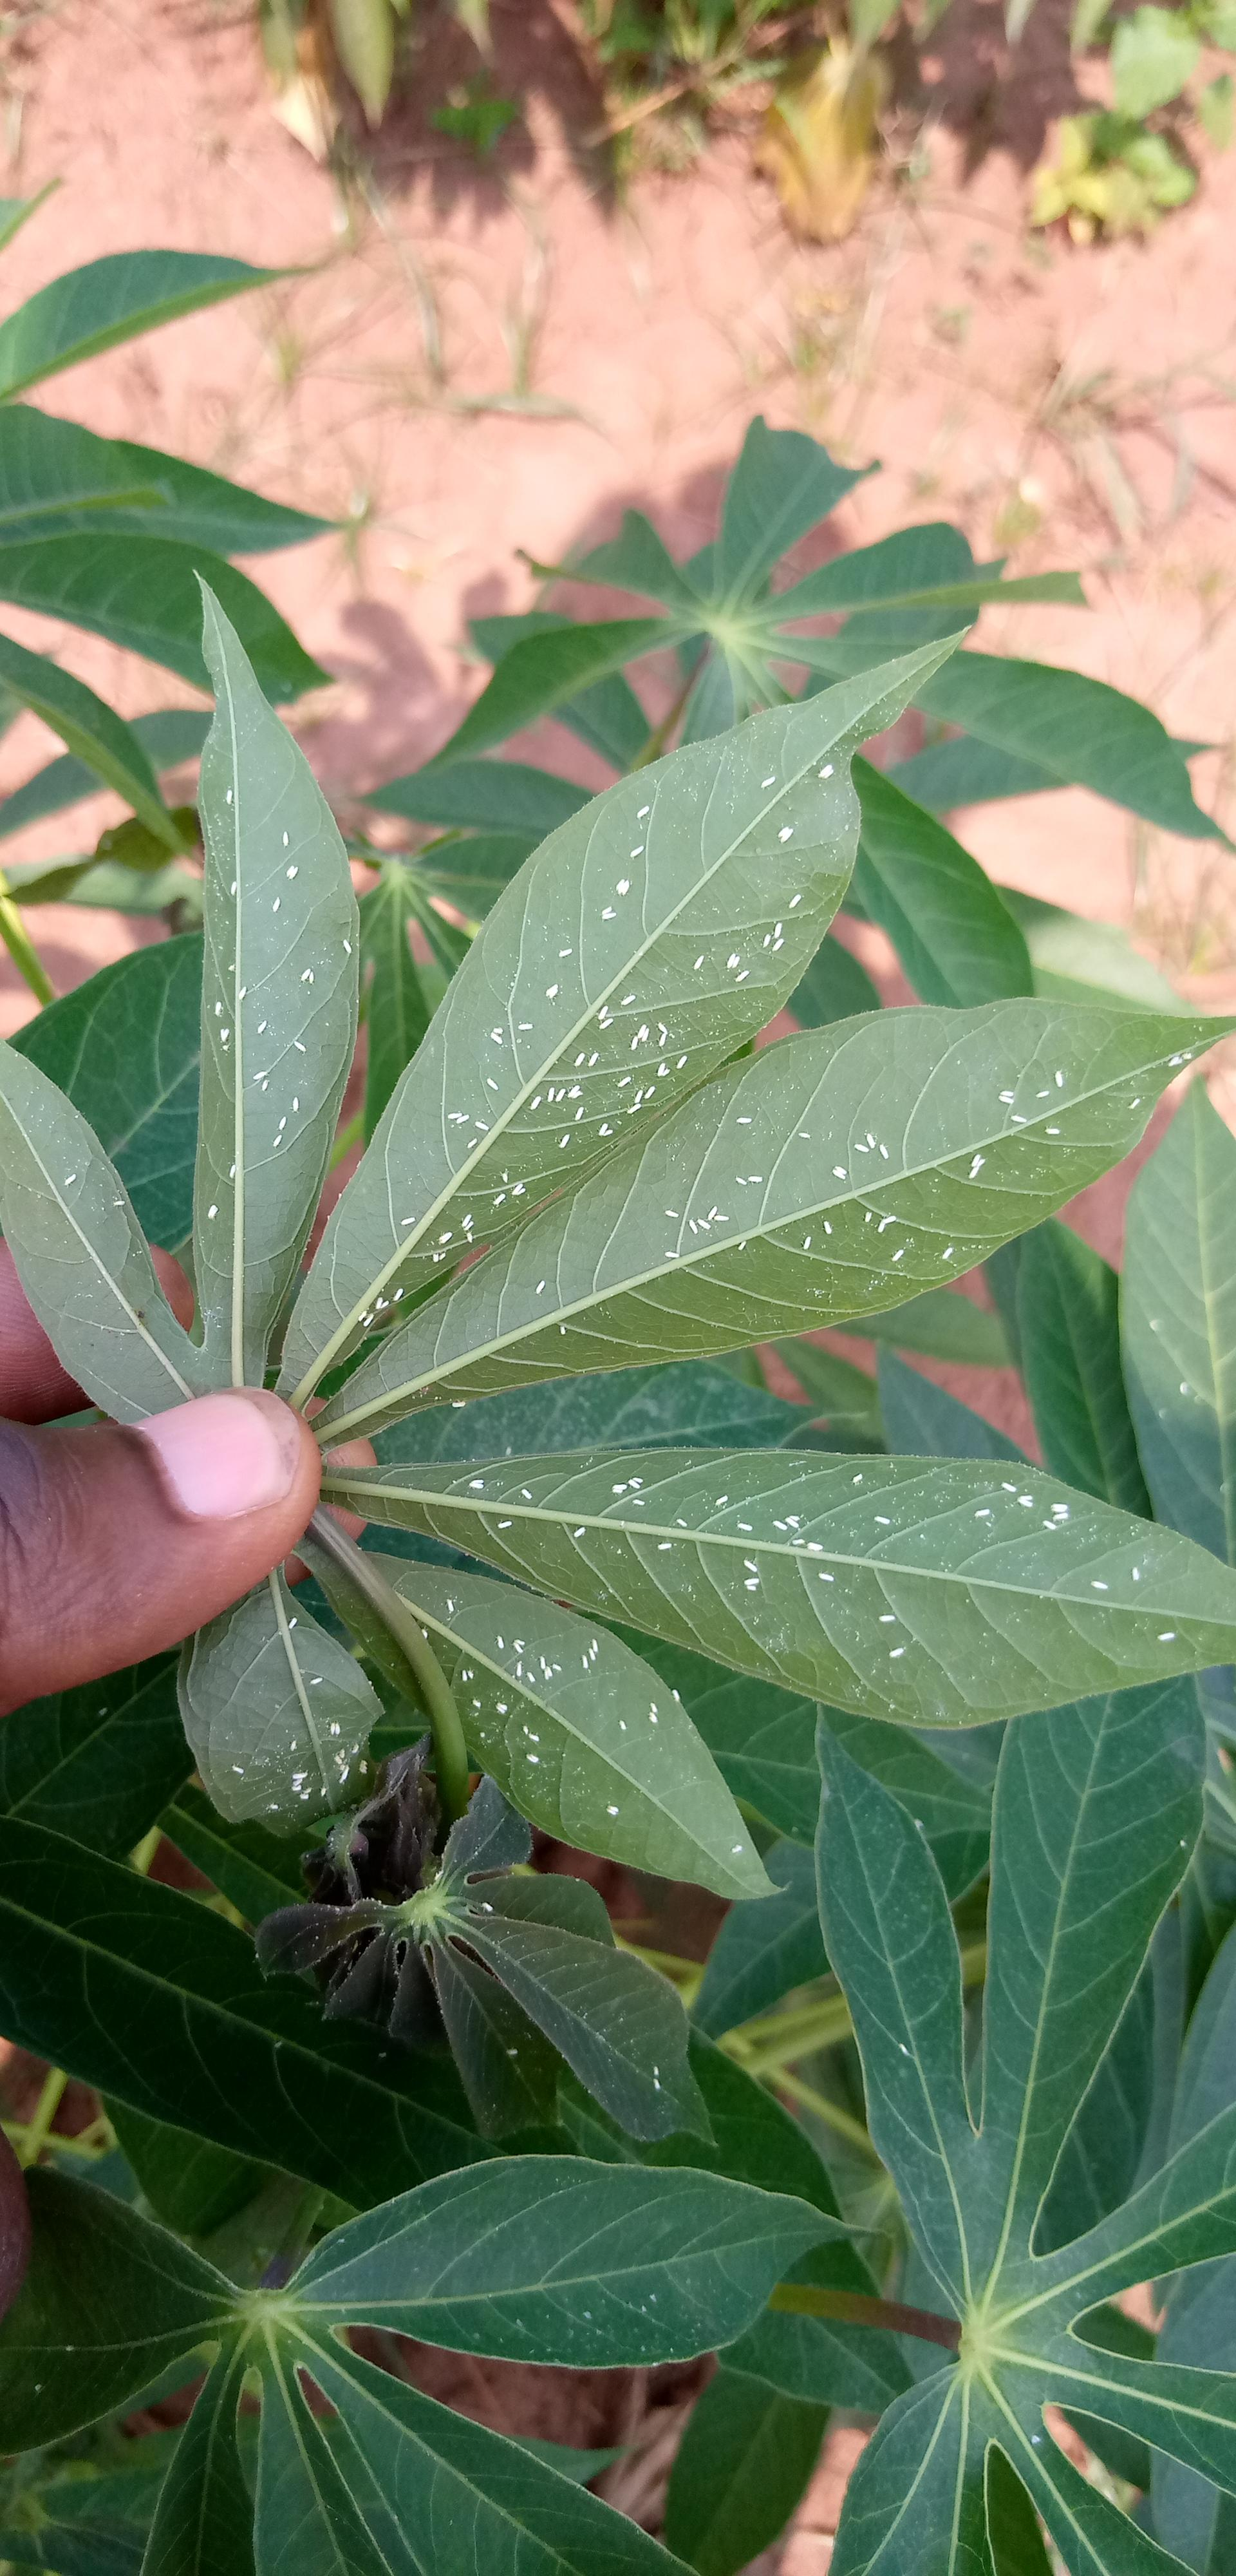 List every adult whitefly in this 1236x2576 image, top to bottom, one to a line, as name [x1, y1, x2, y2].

whitefly [818, 764, 834, 777]
whitefly [823, 769, 834, 780]
whitefly [758, 774, 778, 792]
whitefly [225, 789, 236, 806]
whitefly [636, 804, 651, 820]
whitefly [777, 827, 790, 838]
whitefly [780, 828, 794, 846]
whitefly [281, 830, 292, 848]
whitefly [629, 844, 646, 861]
whitefly [285, 865, 295, 880]
whitefly [290, 866, 299, 882]
whitefly [616, 878, 624, 891]
whitefly [623, 879, 630, 897]
whitefly [229, 880, 238, 897]
whitefly [789, 893, 803, 909]
whitefly [271, 896, 281, 914]
whitefly [601, 906, 613, 914]
whitefly [601, 913, 618, 923]
whitefly [774, 922, 783, 938]
whitefly [762, 933, 772, 951]
whitefly [772, 938, 785, 952]
whitefly [341, 938, 353, 955]
whitefly [557, 947, 575, 958]
whitefly [726, 952, 736, 970]
whitefly [693, 954, 705, 974]
whitefly [732, 955, 740, 969]
whitefly [227, 964, 236, 972]
whitefly [301, 967, 311, 985]
whitefly [734, 969, 751, 983]
whitefly [308, 970, 315, 985]
whitefly [543, 983, 561, 1000]
whitefly [238, 985, 248, 1001]
whitefly [620, 993, 637, 1009]
whitefly [214, 999, 223, 1018]
whitefly [597, 1003, 610, 1021]
whitefly [599, 1018, 614, 1032]
whitefly [256, 1019, 268, 1035]
whitefly [516, 1019, 534, 1032]
whitefly [657, 1021, 670, 1033]
whitefly [637, 1023, 648, 1037]
whitefly [491, 1026, 504, 1035]
whitefly [220, 1027, 232, 1043]
whitefly [642, 1028, 650, 1042]
whitefly [489, 1030, 505, 1046]
whitefly [659, 1032, 668, 1046]
whitefly [630, 1035, 639, 1052]
whitefly [293, 1039, 307, 1054]
whitefly [221, 1044, 232, 1052]
whitefly [588, 1051, 599, 1068]
whitefly [573, 1052, 586, 1069]
whitefly [1181, 1052, 1193, 1061]
whitefly [1166, 1054, 1182, 1067]
whitefly [676, 1055, 689, 1070]
whitefly [657, 1062, 666, 1077]
whitefly [663, 1067, 671, 1077]
whitefly [1054, 1069, 1064, 1088]
whitefly [251, 1070, 270, 1082]
whitefly [616, 1075, 633, 1090]
whitefly [485, 1077, 500, 1094]
whitefly [261, 1078, 270, 1094]
whitefly [568, 1084, 581, 1099]
whitefly [644, 1085, 657, 1100]
whitefly [547, 1086, 556, 1104]
whitefly [556, 1087, 566, 1101]
whitefly [633, 1088, 644, 1104]
whitefly [1035, 1090, 1051, 1100]
whitefly [998, 1090, 1015, 1099]
whitefly [530, 1095, 542, 1112]
whitefly [998, 1095, 1015, 1106]
whitefly [292, 1095, 300, 1114]
whitefly [1128, 1097, 1141, 1112]
whitefly [626, 1103, 642, 1115]
whitefly [574, 1106, 585, 1122]
whitefly [446, 1111, 463, 1119]
whitefly [455, 1113, 470, 1128]
whitefly [1009, 1113, 1027, 1125]
whitefly [278, 1115, 287, 1132]
whitefly [735, 1115, 753, 1126]
whitefly [473, 1119, 491, 1134]
whitefly [599, 1122, 610, 1137]
whitefly [1043, 1125, 1062, 1137]
whitefly [604, 1128, 615, 1137]
whitefly [796, 1131, 812, 1141]
whitefly [865, 1132, 879, 1150]
whitefly [557, 1133, 572, 1151]
whitefly [271, 1134, 285, 1148]
whitefly [465, 1136, 480, 1151]
whitefly [852, 1142, 870, 1154]
whitefly [878, 1142, 890, 1161]
whitefly [971, 1153, 982, 1168]
whitefly [978, 1157, 986, 1166]
whitefly [229, 1164, 238, 1179]
whitefly [834, 1166, 848, 1175]
whitefly [968, 1167, 979, 1180]
whitefly [499, 1170, 512, 1186]
whitefly [832, 1170, 846, 1182]
whitefly [62, 1172, 79, 1186]
whitefly [747, 1175, 764, 1184]
whitefly [735, 1176, 747, 1186]
whitefly [512, 1182, 525, 1196]
whitefly [517, 1188, 527, 1197]
whitefly [491, 1192, 507, 1209]
whitefly [111, 1198, 127, 1207]
whitefly [206, 1203, 220, 1220]
whitefly [707, 1204, 718, 1220]
whitefly [664, 1209, 680, 1220]
whitefly [863, 1209, 873, 1225]
whitefly [462, 1213, 473, 1227]
whitefly [713, 1215, 730, 1222]
whitefly [882, 1215, 898, 1222]
whitefly [400, 1217, 418, 1227]
whitefly [697, 1218, 711, 1230]
whitefly [688, 1218, 698, 1236]
whitefly [821, 1218, 836, 1236]
whitefly [464, 1220, 474, 1232]
whitefly [877, 1222, 885, 1234]
whitefly [438, 1230, 454, 1247]
whitefly [464, 1231, 476, 1243]
whitefly [801, 1234, 812, 1251]
whitefly [736, 1240, 748, 1251]
whitefly [941, 1245, 954, 1261]
whitefly [891, 1248, 905, 1264]
whitefly [663, 1250, 682, 1260]
whitefly [432, 1251, 438, 1264]
whitefly [439, 1253, 447, 1262]
whitefly [534, 1280, 548, 1296]
whitefly [393, 1287, 404, 1302]
whitefly [375, 1296, 384, 1311]
whitefly [382, 1300, 391, 1311]
whitefly [357, 1309, 368, 1323]
whitefly [362, 1312, 375, 1329]
whitefly [558, 1324, 567, 1336]
whitefly [451, 1400, 468, 1410]
whitefly [850, 1472, 863, 1484]
whitefly [632, 1477, 644, 1484]
whitefly [628, 1479, 641, 1490]
whitefly [470, 1479, 485, 1484]
whitefly [997, 1480, 1017, 1494]
whitefly [469, 1482, 484, 1490]
whitefly [612, 1483, 629, 1490]
whitefly [520, 1488, 534, 1501]
whitefly [612, 1488, 625, 1495]
whitefly [713, 1493, 729, 1507]
whitefly [1019, 1495, 1034, 1501]
whitefly [1016, 1497, 1034, 1508]
whitefly [631, 1498, 646, 1508]
whitefly [1049, 1502, 1069, 1513]
whitefly [971, 1508, 993, 1519]
whitefly [1051, 1513, 1070, 1521]
whitefly [789, 1515, 801, 1522]
whitefly [872, 1515, 892, 1527]
whitefly [785, 1517, 800, 1529]
whitefly [675, 1518, 688, 1528]
whitefly [771, 1518, 788, 1533]
whitefly [496, 1519, 514, 1530]
whitefly [1042, 1519, 1058, 1532]
whitefly [735, 1520, 754, 1533]
whitefly [572, 1524, 588, 1540]
whitefly [791, 1537, 808, 1546]
whitefly [655, 1540, 675, 1551]
whitefly [806, 1541, 826, 1552]
whitefly [744, 1558, 758, 1573]
whitefly [1130, 1564, 1142, 1582]
whitefly [816, 1571, 835, 1584]
whitefly [742, 1577, 761, 1585]
whitefly [1089, 1579, 1110, 1592]
whitefly [745, 1585, 759, 1591]
whitefly [444, 1597, 456, 1613]
whitefly [876, 1614, 899, 1624]
whitefly [287, 1616, 300, 1632]
whitefly [419, 1627, 431, 1640]
whitefly [1156, 1629, 1175, 1642]
whitefly [496, 1633, 506, 1649]
whitefly [591, 1636, 600, 1653]
whitefly [514, 1638, 525, 1646]
whitefly [513, 1642, 524, 1654]
whitefly [886, 1647, 906, 1658]
whitefly [588, 1647, 598, 1662]
whitefly [580, 1654, 590, 1668]
whitefly [538, 1655, 547, 1669]
whitefly [515, 1660, 525, 1678]
whitefly [551, 1663, 563, 1672]
whitefly [547, 1665, 554, 1676]
whitefly [460, 1668, 467, 1683]
whitefly [542, 1669, 549, 1681]
whitefly [467, 1669, 475, 1680]
whitefly [526, 1671, 537, 1683]
whitefly [308, 1675, 324, 1685]
whitefly [671, 1687, 682, 1702]
whitefly [470, 1698, 483, 1709]
whitefly [648, 1700, 660, 1713]
whitefly [497, 1701, 507, 1711]
whitefly [495, 1705, 505, 1715]
whitefly [648, 1712, 660, 1724]
whitefly [618, 1718, 628, 1732]
whitefly [329, 1720, 335, 1737]
whitefly [335, 1721, 342, 1736]
whitefly [521, 1723, 529, 1737]
whitefly [528, 1732, 541, 1743]
whitefly [288, 1738, 298, 1752]
whitefly [350, 1741, 360, 1754]
whitefly [338, 1747, 347, 1757]
whitefly [525, 1752, 540, 1764]
whitefly [360, 1758, 368, 1763]
whitefly [359, 1764, 368, 1769]
whitefly [230, 1765, 245, 1775]
whitefly [337, 1765, 350, 1786]
whitefly [358, 1768, 369, 1776]
whitefly [290, 1771, 309, 1779]
whitefly [292, 1778, 304, 1786]
whitefly [290, 1785, 302, 1792]
whitefly [319, 1786, 327, 1799]
whitefly [299, 1792, 309, 1800]
whitefly [268, 1803, 281, 1812]
whitefly [606, 1804, 619, 1812]
whitefly [605, 1808, 617, 1816]
whitefly [729, 1842, 747, 1855]
whitefly [479, 1900, 496, 1914]
whitefly [896, 2041, 912, 2056]
whitefly [504, 2047, 520, 2057]
whitefly [375, 2050, 388, 2061]
whitefly [649, 2064, 662, 2078]
whitefly [651, 2078, 663, 2091]